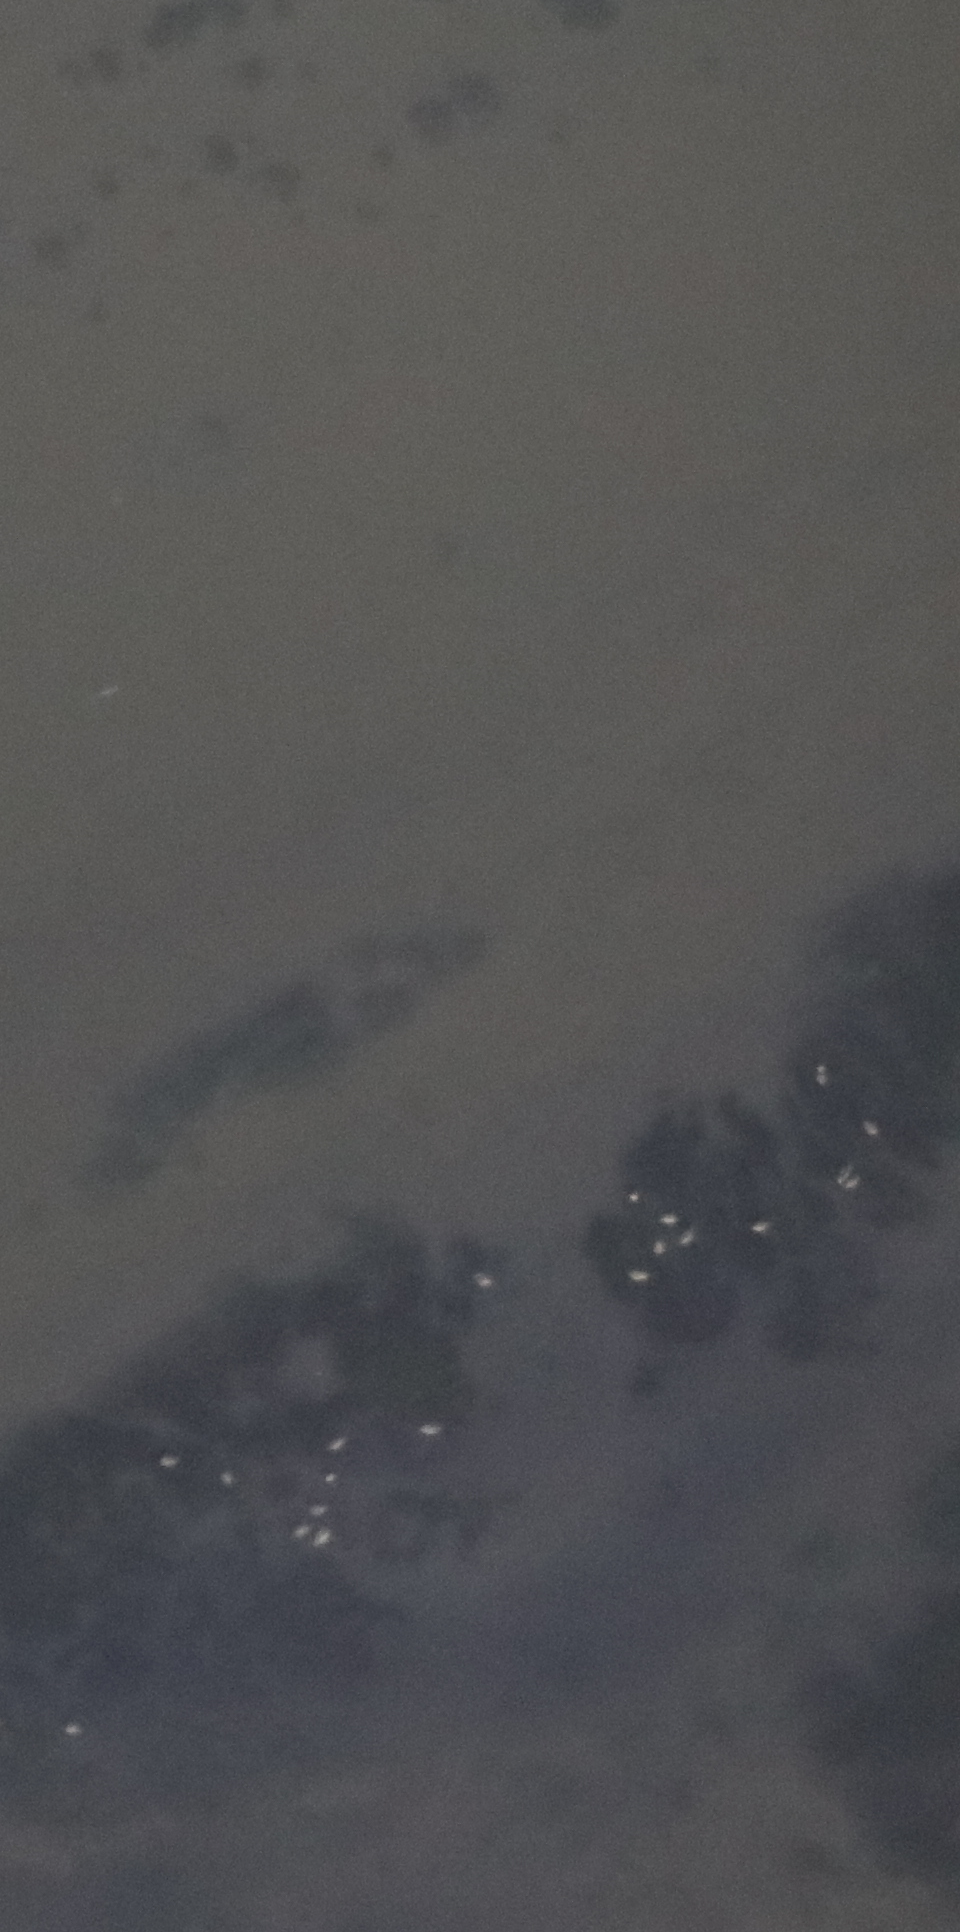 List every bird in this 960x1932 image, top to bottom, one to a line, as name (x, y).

other bird (822, 1079)
other bird (868, 1130)
other bird (838, 1169)
other bird (852, 1184)
other bird (635, 1198)
other bird (666, 1216)
other bird (754, 1223)
other bird (685, 1238)
other bird (652, 1246)
other bird (640, 1276)
other bird (485, 1284)
other bird (431, 1429)
other bird (340, 1444)
other bird (169, 1456)
other bird (332, 1474)
other bird (227, 1479)
other bird (326, 1508)
other bird (300, 1527)
other bird (322, 1540)
other bird (74, 1727)